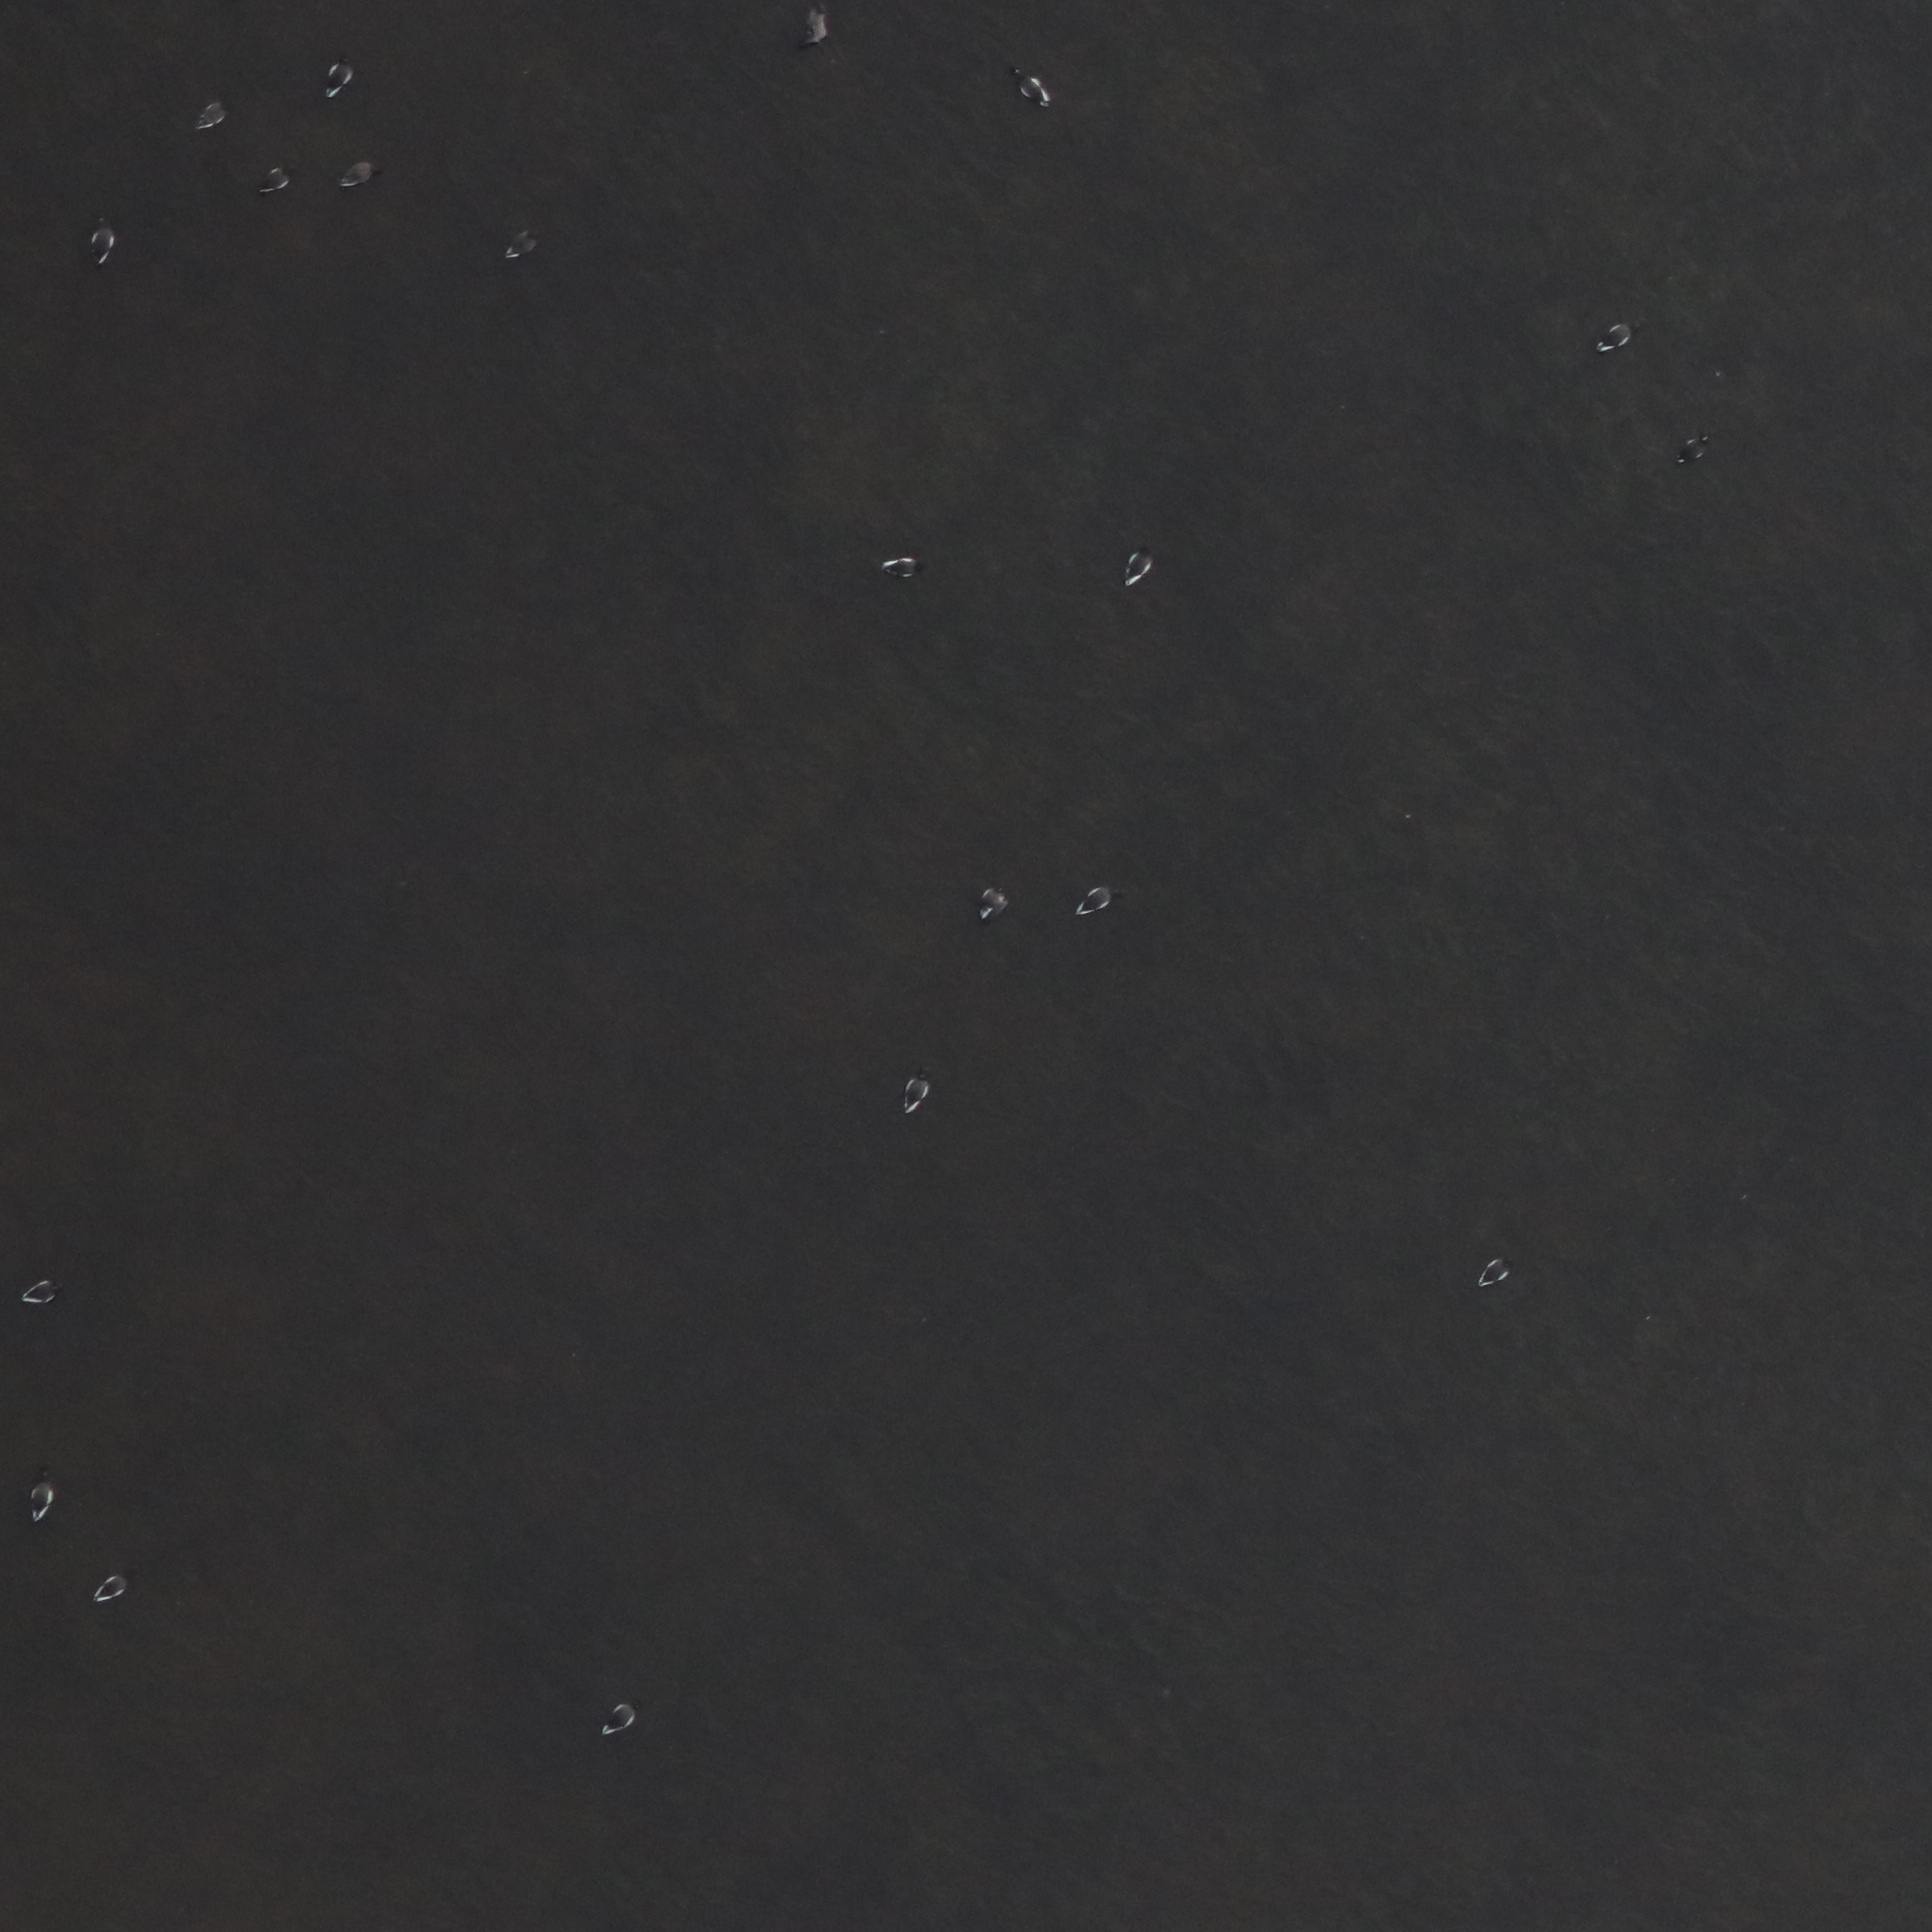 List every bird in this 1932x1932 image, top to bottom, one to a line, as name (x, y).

other bird (814, 31)
brant (340, 75)
brant (1032, 90)
brant (211, 113)
brant (360, 175)
brant (271, 183)
brant (103, 243)
brant (521, 245)
brant (1616, 336)
brant (1686, 453)
brant (1141, 563)
brant (904, 565)
brant (1095, 894)
brant (990, 905)
brant (916, 1090)
brant (1490, 1274)
brant (39, 1289)
brant (41, 1498)
brant (110, 1588)
brant (621, 1718)